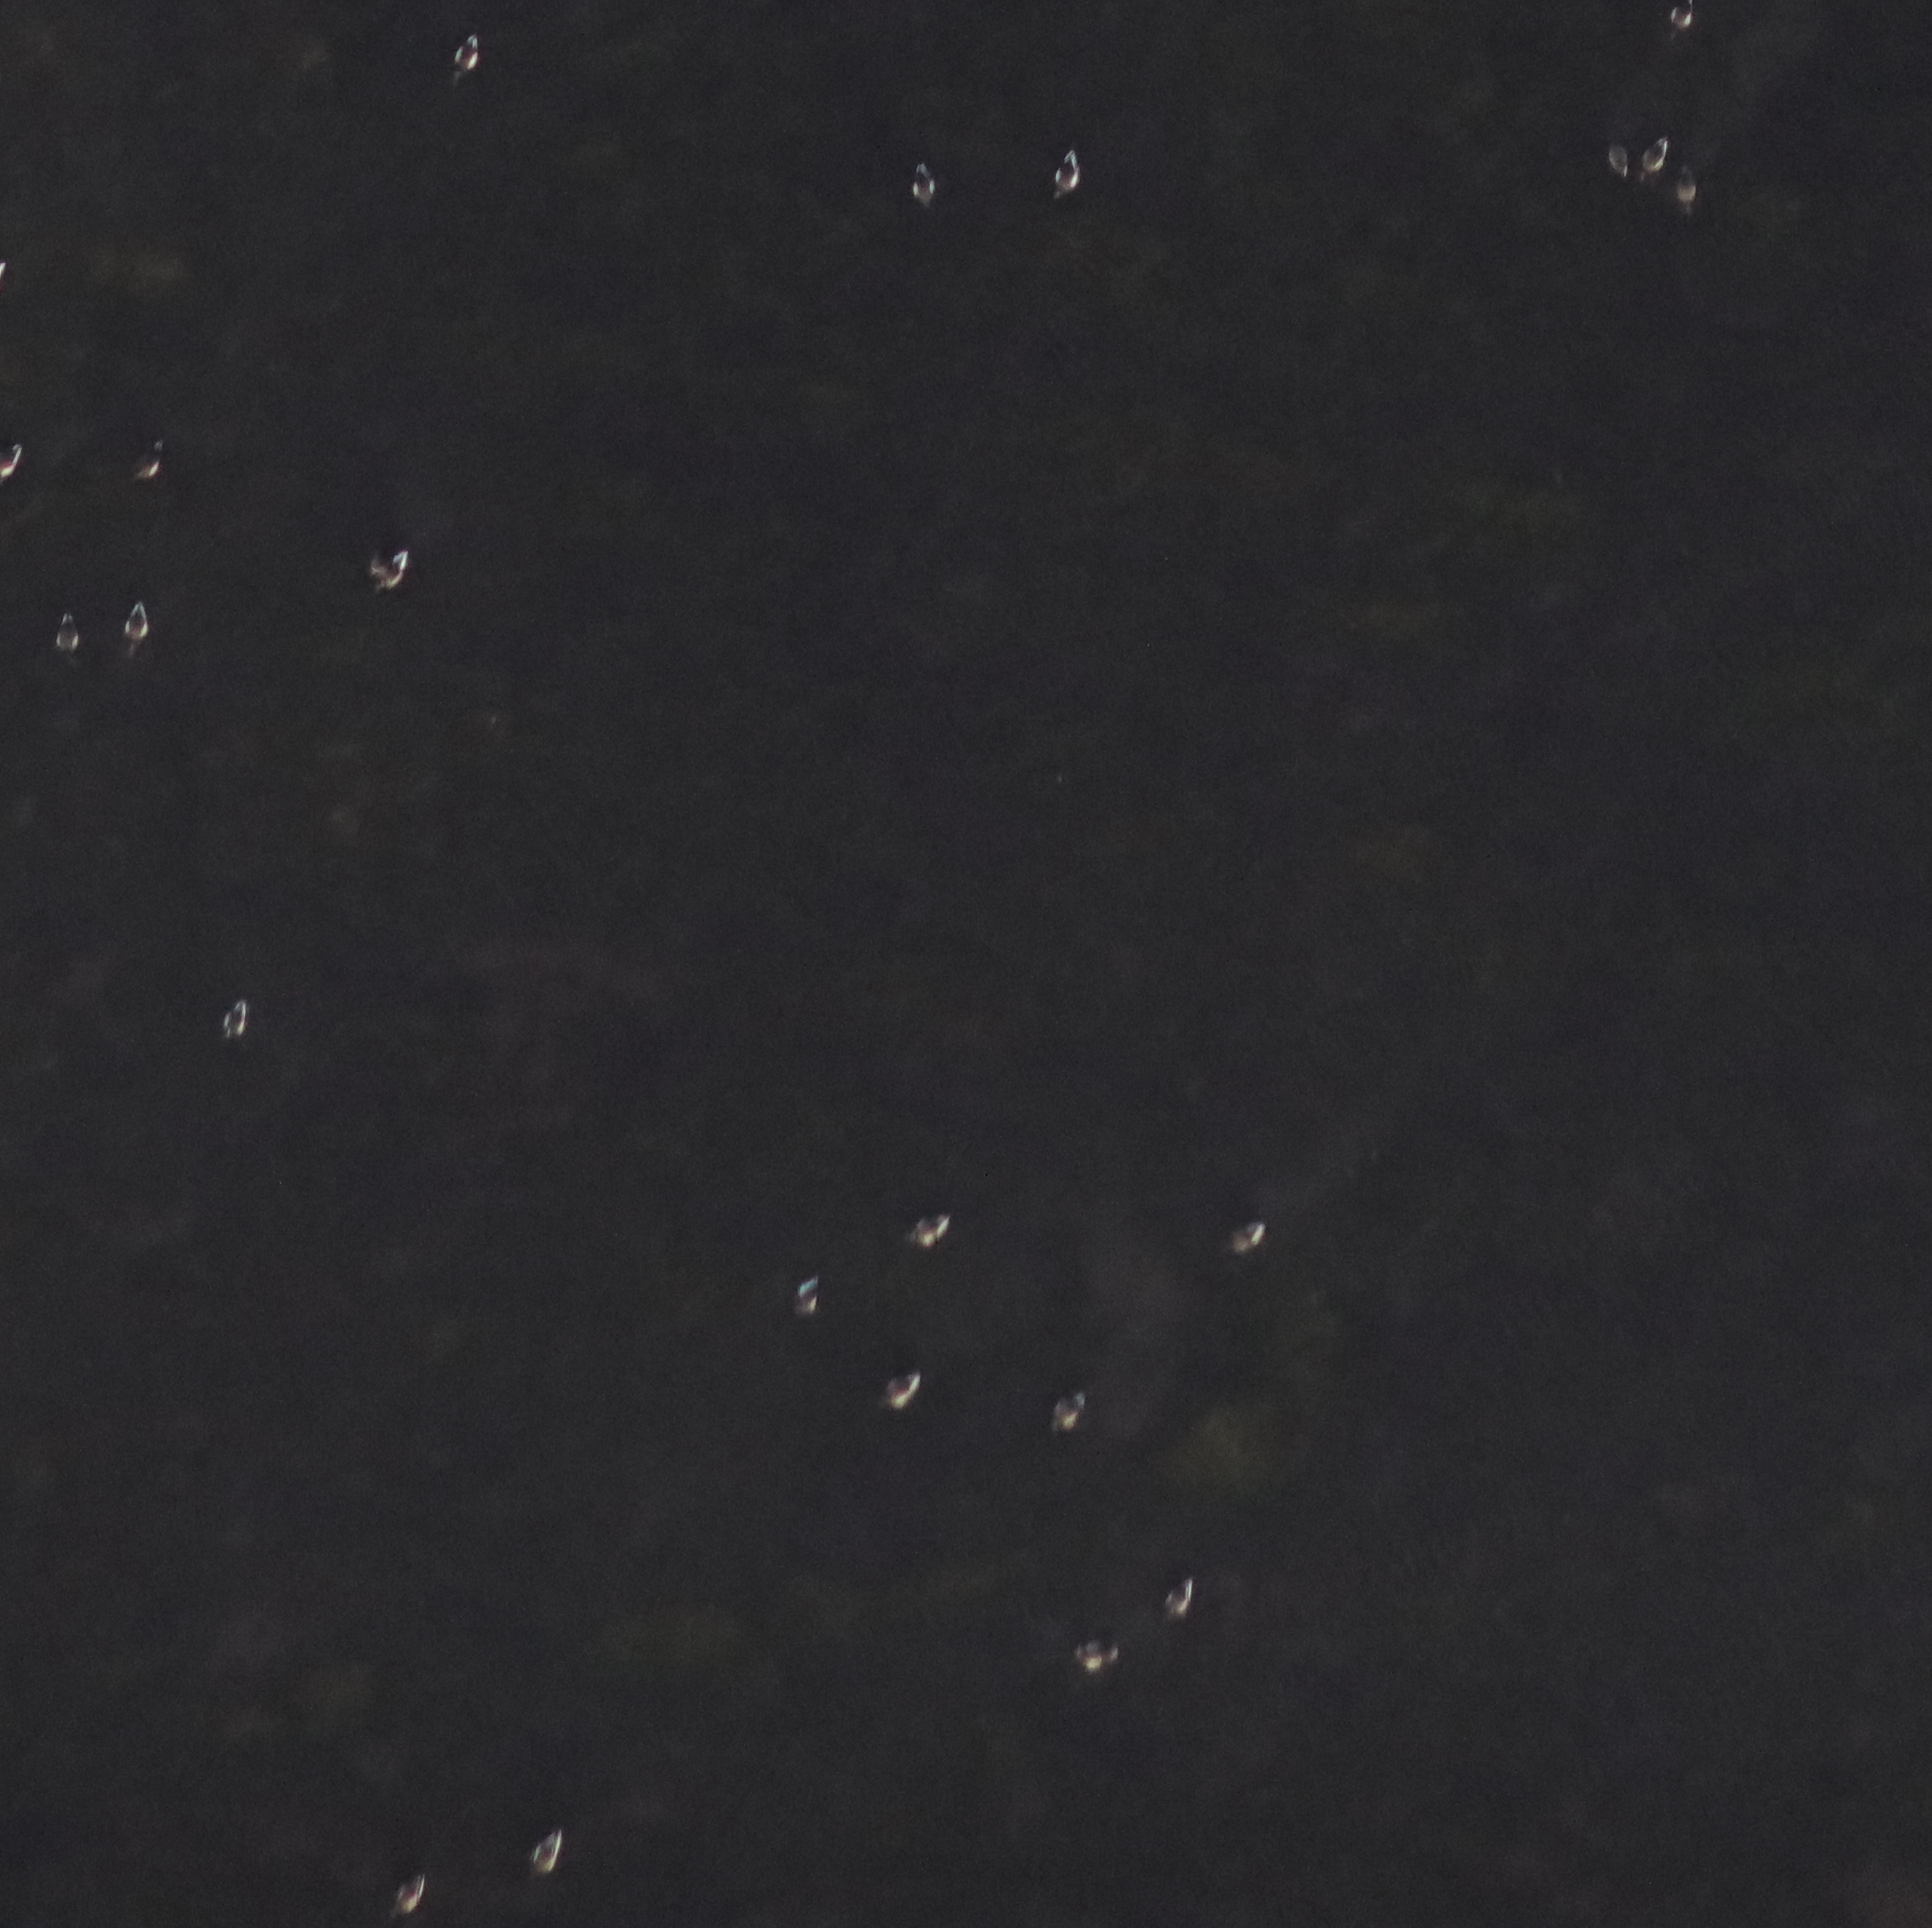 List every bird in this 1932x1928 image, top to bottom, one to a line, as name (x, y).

brant (1683, 16)
brant (465, 57)
brant (1661, 154)
brant (1617, 163)
brant (1067, 175)
brant (923, 187)
brant (1686, 189)
brant (3, 465)
brant (149, 465)
brant (390, 572)
brant (136, 627)
brant (68, 636)
brant (237, 1020)
brant (924, 1229)
brant (1251, 1234)
brant (808, 1298)
brant (898, 1388)
brant (1066, 1412)
brant (1178, 1599)
brant (1096, 1654)
brant (545, 1854)
brant (410, 1894)